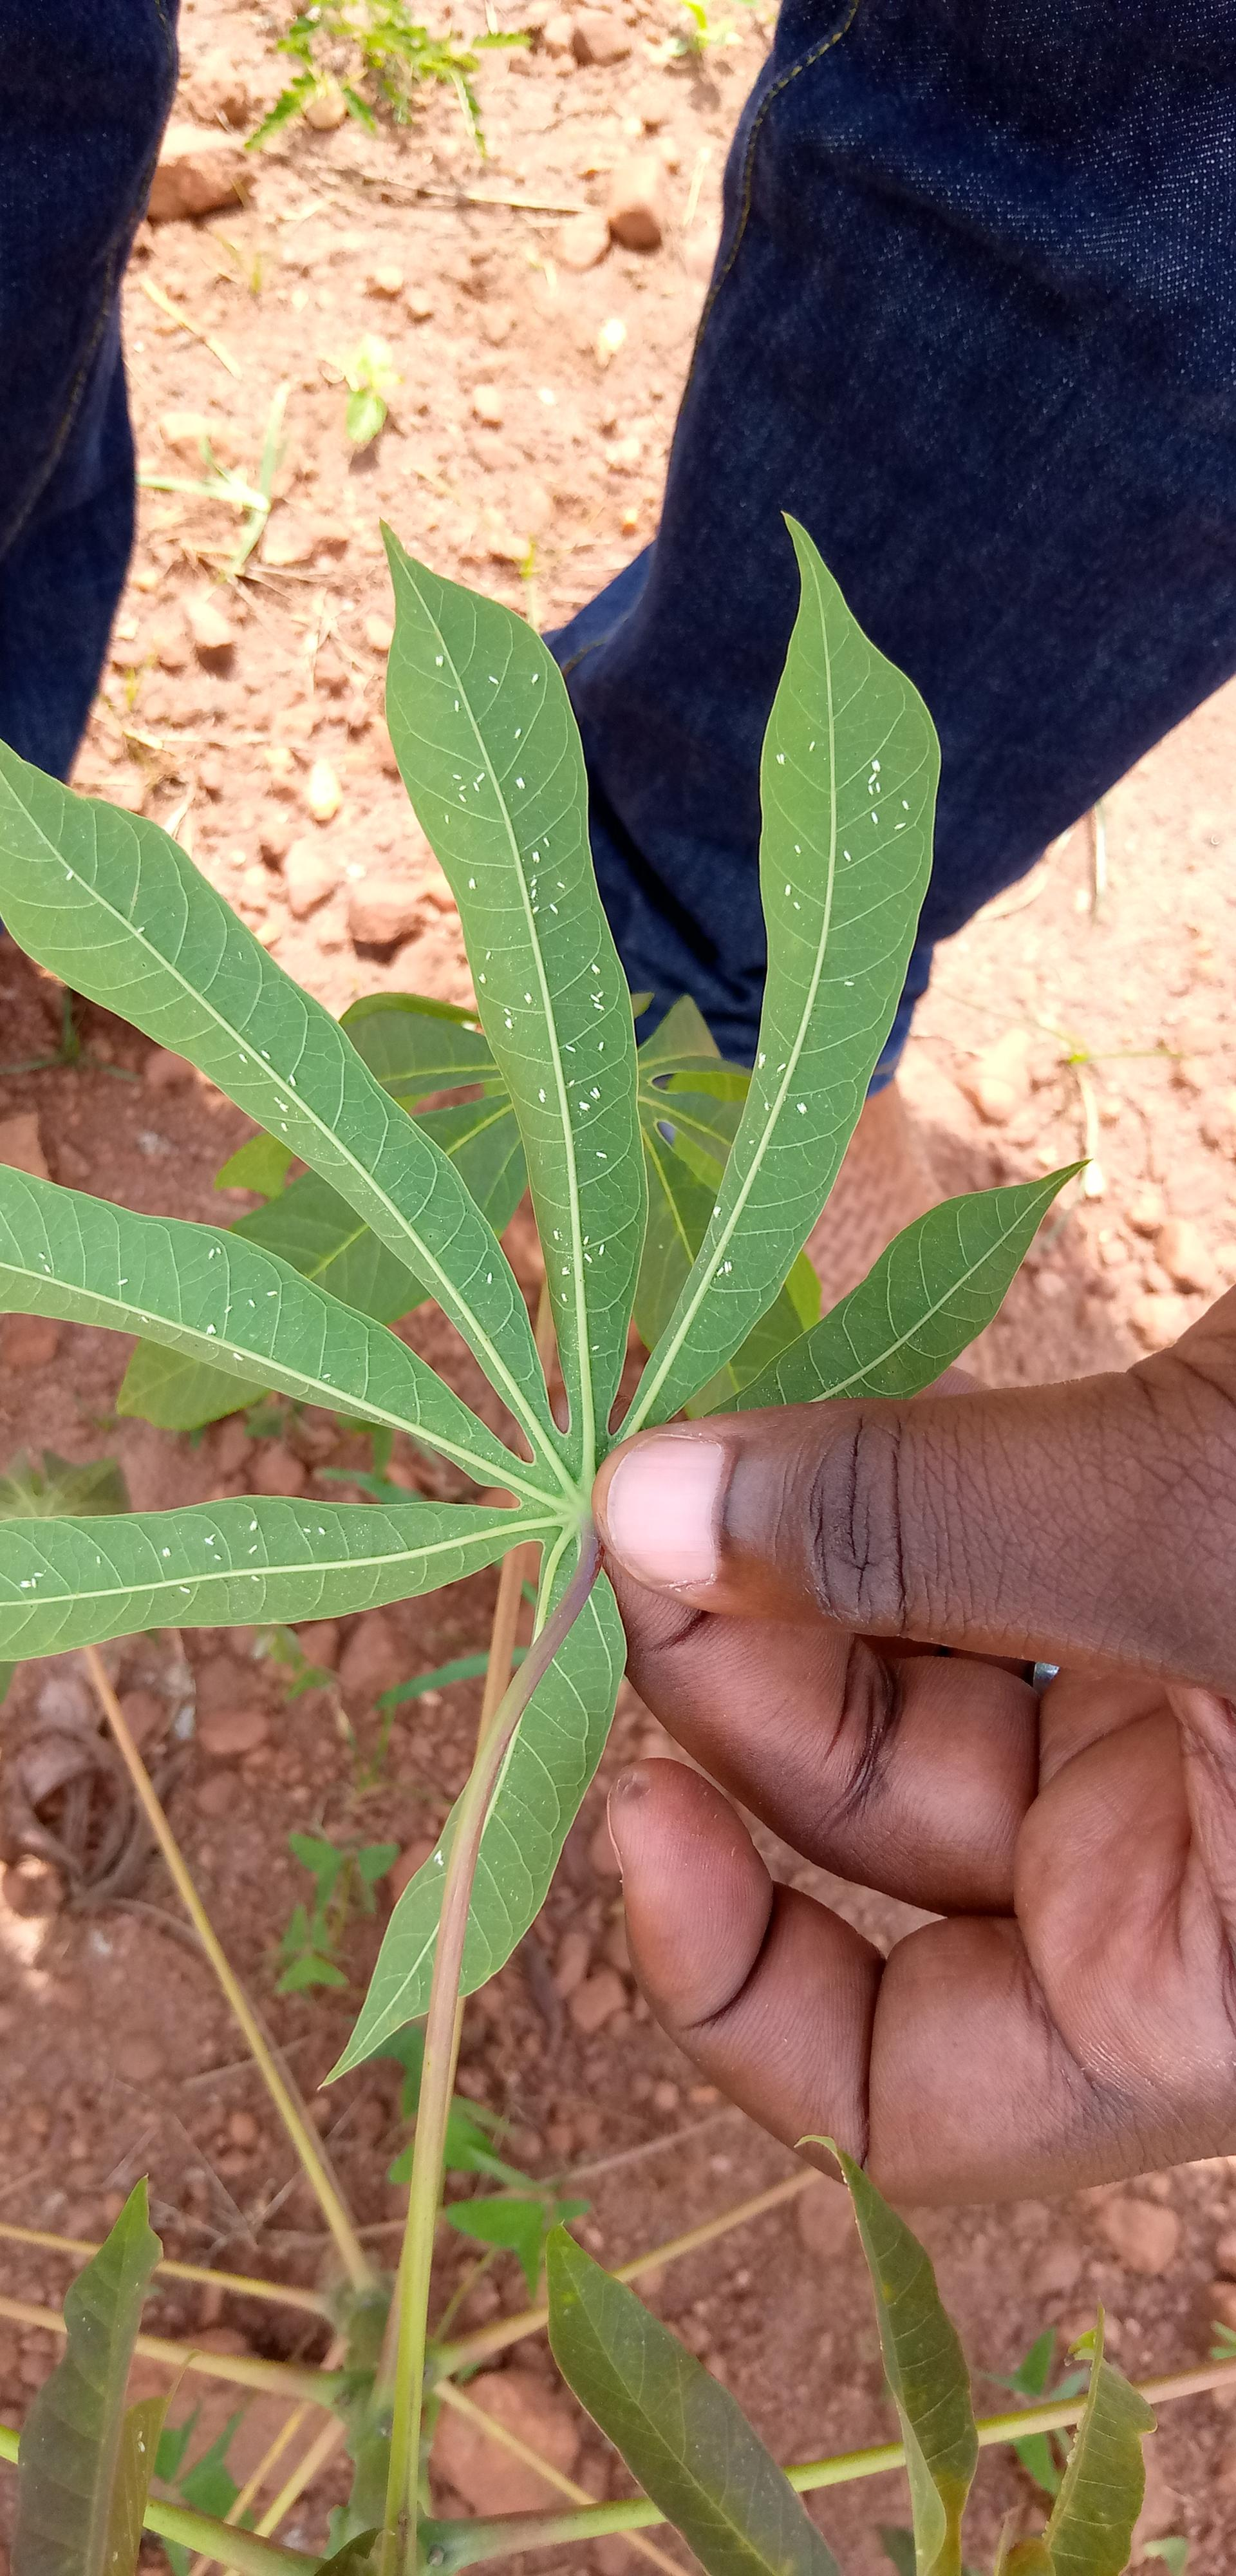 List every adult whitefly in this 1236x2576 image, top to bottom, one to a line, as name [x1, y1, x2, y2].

whitefly [438, 654, 445, 668]
whitefly [435, 655, 439, 668]
whitefly [530, 672, 543, 687]
whitefly [487, 674, 501, 686]
whitefly [453, 698, 462, 714]
whitefly [511, 727, 525, 741]
whitefly [806, 740, 818, 753]
whitefly [780, 752, 787, 766]
whitefly [776, 753, 780, 765]
whitefly [874, 759, 882, 774]
whitefly [870, 760, 877, 773]
whitefly [476, 772, 486, 783]
whitefly [451, 772, 464, 781]
whitefly [867, 773, 877, 784]
whitefly [519, 777, 525, 790]
whitefly [515, 779, 521, 789]
whitefly [472, 781, 481, 793]
whitefly [874, 781, 883, 795]
whitefly [458, 784, 467, 791]
whitefly [867, 784, 876, 797]
whitefly [458, 793, 468, 804]
whitefly [901, 799, 913, 811]
whitefly [870, 810, 881, 825]
whitefly [444, 813, 451, 825]
whitefly [892, 819, 908, 832]
whitefly [543, 836, 552, 848]
whitefly [793, 843, 805, 855]
whitefly [842, 849, 855, 864]
whitefly [536, 850, 541, 864]
whitefly [532, 851, 536, 863]
whitefly [62, 867, 78, 884]
whitefly [471, 877, 479, 891]
whitefly [529, 877, 540, 887]
whitefly [468, 879, 473, 891]
whitefly [554, 880, 567, 891]
whitefly [783, 882, 794, 898]
whitefly [530, 887, 539, 900]
whitefly [792, 900, 803, 911]
whitefly [549, 903, 560, 916]
whitefly [531, 905, 542, 916]
whitefly [136, 925, 148, 934]
whitefly [483, 949, 494, 961]
whitefly [592, 963, 601, 976]
whitefly [591, 966, 598, 975]
whitefly [480, 972, 488, 981]
whitefly [478, 975, 486, 984]
whitefly [841, 979, 857, 989]
whitefly [597, 990, 605, 998]
whitefly [526, 992, 533, 1001]
whitefly [590, 993, 601, 1003]
whitefly [523, 995, 531, 1005]
whitefly [592, 1001, 606, 1013]
whitefly [503, 1007, 514, 1016]
whitefly [507, 1018, 516, 1029]
whitefly [504, 1021, 511, 1030]
whitefly [597, 1039, 604, 1052]
whitefly [563, 1043, 577, 1054]
whitefly [260, 1050, 273, 1060]
whitefly [758, 1050, 767, 1061]
whitefly [238, 1053, 249, 1065]
whitefly [757, 1061, 764, 1071]
whitefly [776, 1062, 789, 1075]
whitefly [288, 1072, 298, 1088]
whitefly [567, 1077, 578, 1091]
whitefly [592, 1086, 602, 1099]
whitefly [539, 1088, 548, 1099]
whitefly [589, 1091, 598, 1101]
whitefly [538, 1093, 547, 1104]
whitefly [273, 1096, 283, 1104]
whitefly [578, 1101, 592, 1108]
whitefly [796, 1102, 805, 1115]
whitefly [801, 1102, 809, 1112]
whitefly [278, 1103, 292, 1113]
whitefly [579, 1105, 588, 1112]
whitefly [281, 1122, 289, 1133]
whitefly [593, 1150, 608, 1160]
whitefly [712, 1204, 724, 1218]
whitefly [552, 1228, 562, 1242]
whitefly [582, 1234, 590, 1245]
whitefly [597, 1242, 608, 1257]
whitefly [215, 1246, 223, 1255]
whitefly [207, 1247, 215, 1261]
whitefly [37, 1252, 48, 1261]
whitefly [583, 1252, 595, 1266]
whitefly [724, 1260, 729, 1274]
whitefly [728, 1260, 733, 1272]
whitefly [42, 1263, 53, 1274]
whitefly [560, 1265, 568, 1271]
whitefly [716, 1265, 724, 1278]
whitefly [561, 1270, 572, 1276]
whitefly [485, 1271, 496, 1287]
whitefly [116, 1276, 131, 1287]
whitefly [266, 1289, 279, 1298]
whitefly [559, 1291, 570, 1303]
whitefly [247, 1298, 257, 1311]
whitefly [223, 1304, 234, 1315]
whitefly [140, 1315, 150, 1324]
whitefly [209, 1324, 217, 1335]
whitefly [205, 1325, 212, 1335]
whitefly [590, 1343, 602, 1352]
whitefly [231, 1351, 245, 1363]
whitefly [321, 1372, 334, 1380]
whitefly [249, 1520, 254, 1532]
whitefly [254, 1520, 257, 1530]
whitefly [317, 1526, 327, 1537]
whitefly [301, 1527, 312, 1535]
whitefly [209, 1533, 216, 1540]
whitefly [203, 1537, 215, 1546]
whitefly [247, 1543, 260, 1555]
whitefly [165, 1546, 173, 1558]
whitefly [162, 1548, 167, 1558]
whitefly [95, 1553, 102, 1565]
whitefly [212, 1553, 223, 1562]
whitefly [33, 1571, 45, 1578]
whitefly [250, 1574, 262, 1584]
whitefly [30, 1577, 39, 1589]
whitefly [19, 1579, 32, 1584]
whitefly [19, 1583, 32, 1588]
whitefly [178, 1585, 192, 1595]
whitefly [433, 1849, 443, 1861]
whitefly [436, 1860, 445, 1867]